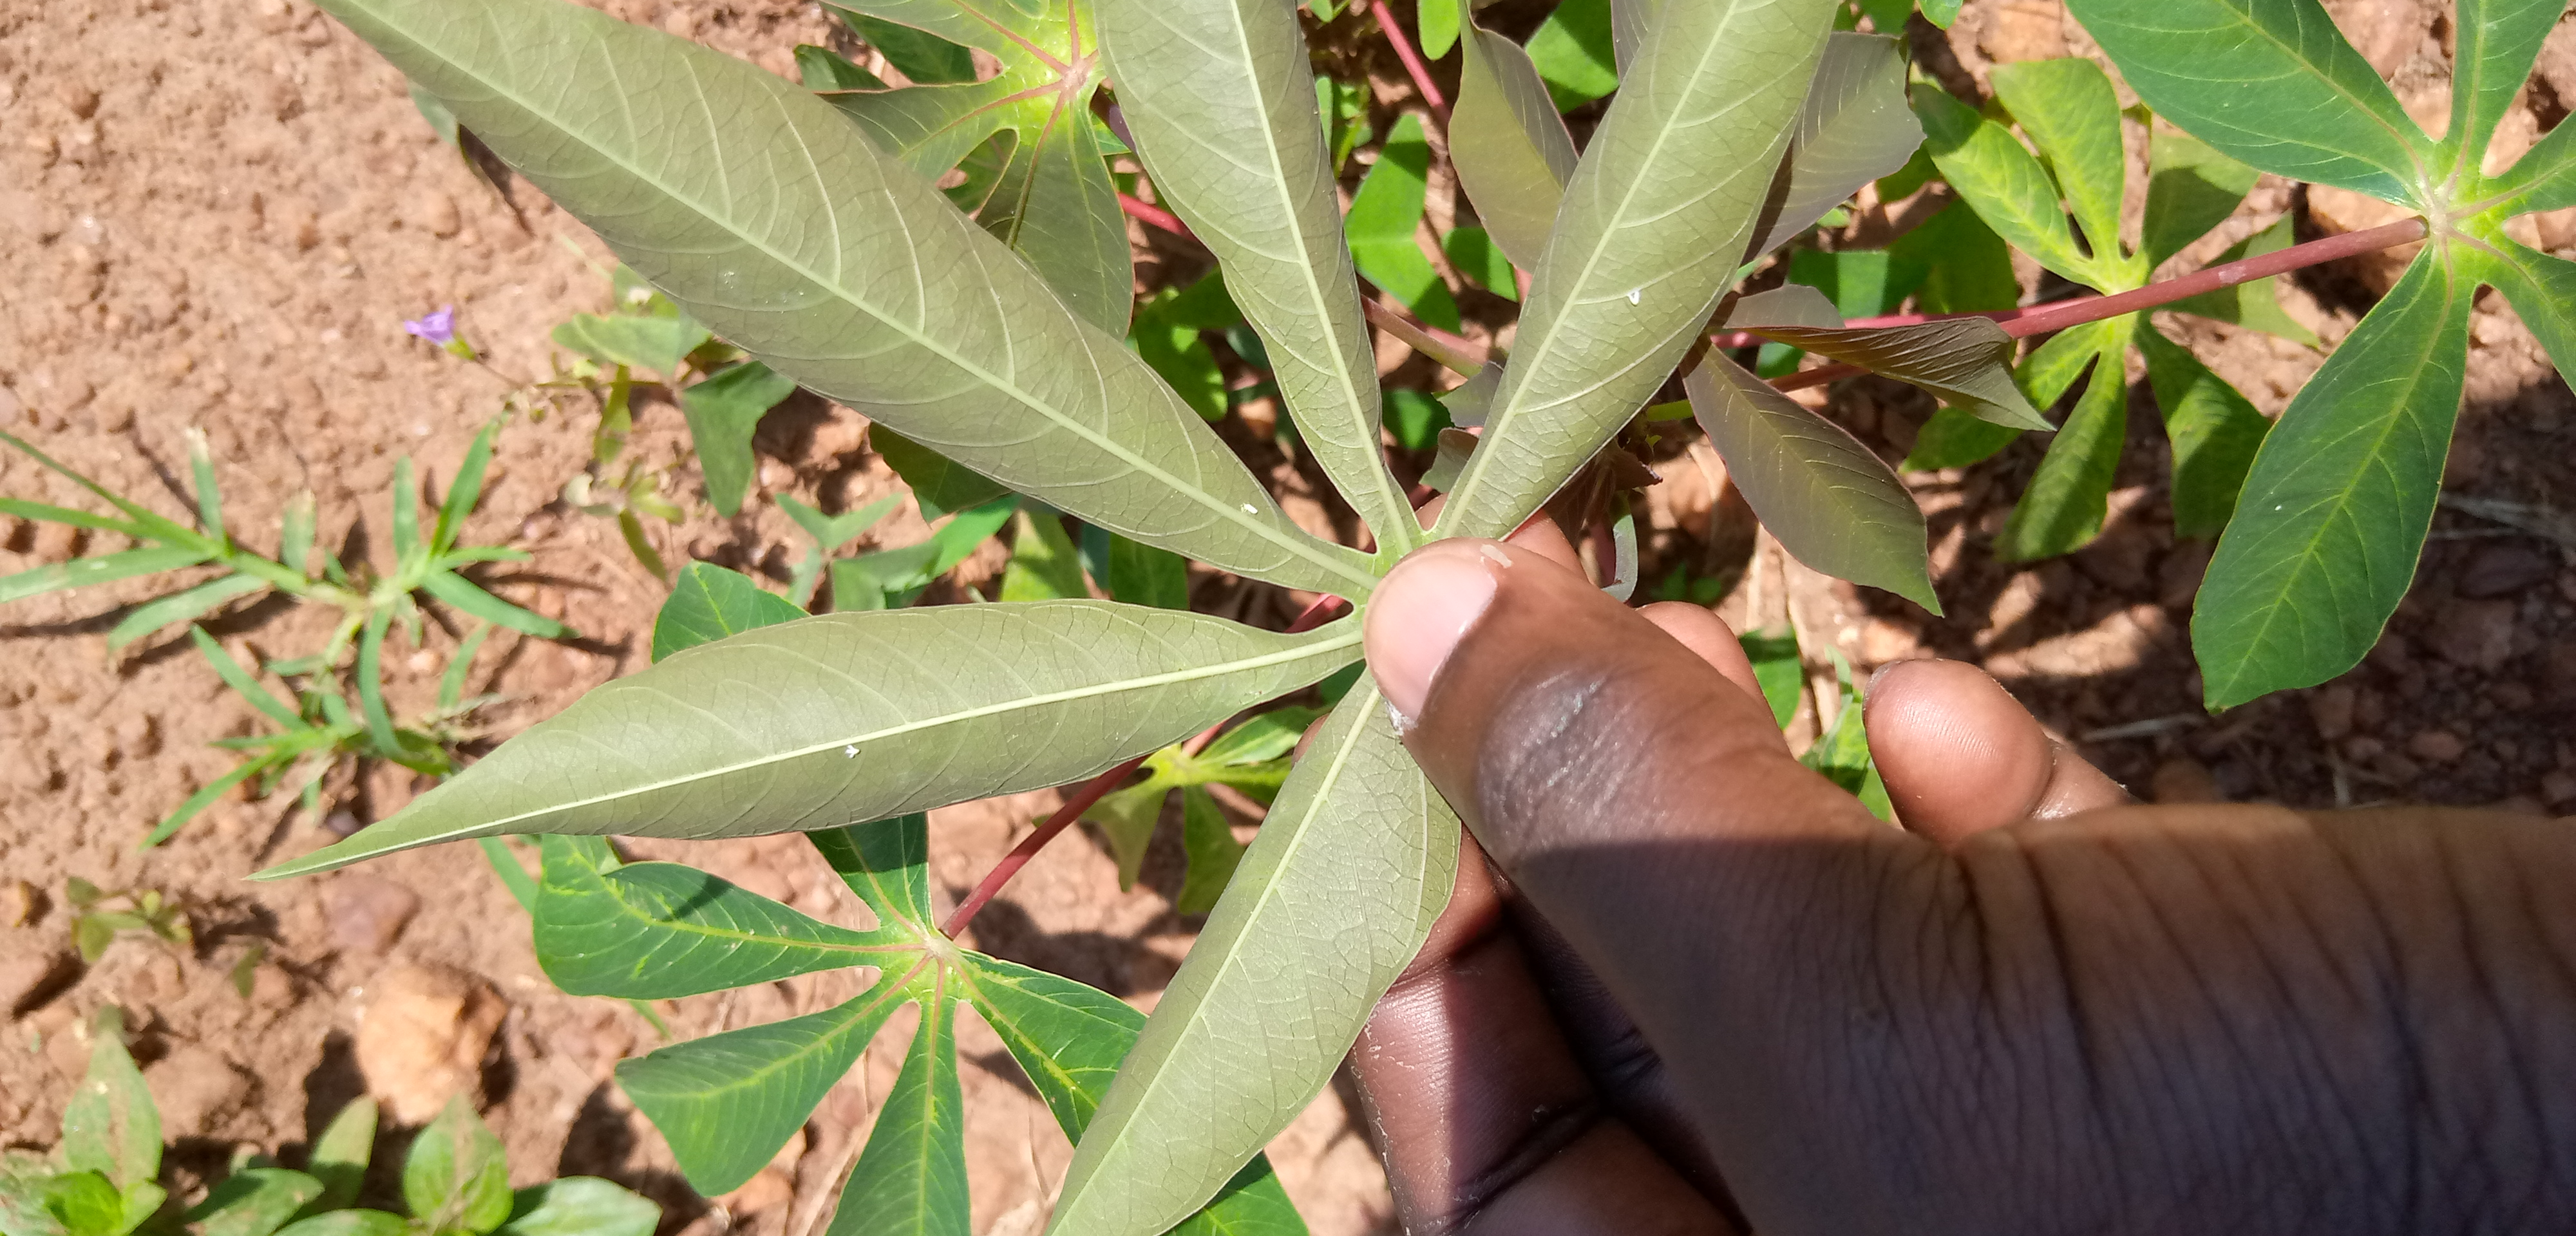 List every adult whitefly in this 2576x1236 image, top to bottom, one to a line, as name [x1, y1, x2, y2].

whitefly [1620, 282, 1648, 312]
whitefly [1234, 497, 1272, 523]
whitefly [839, 738, 871, 767]